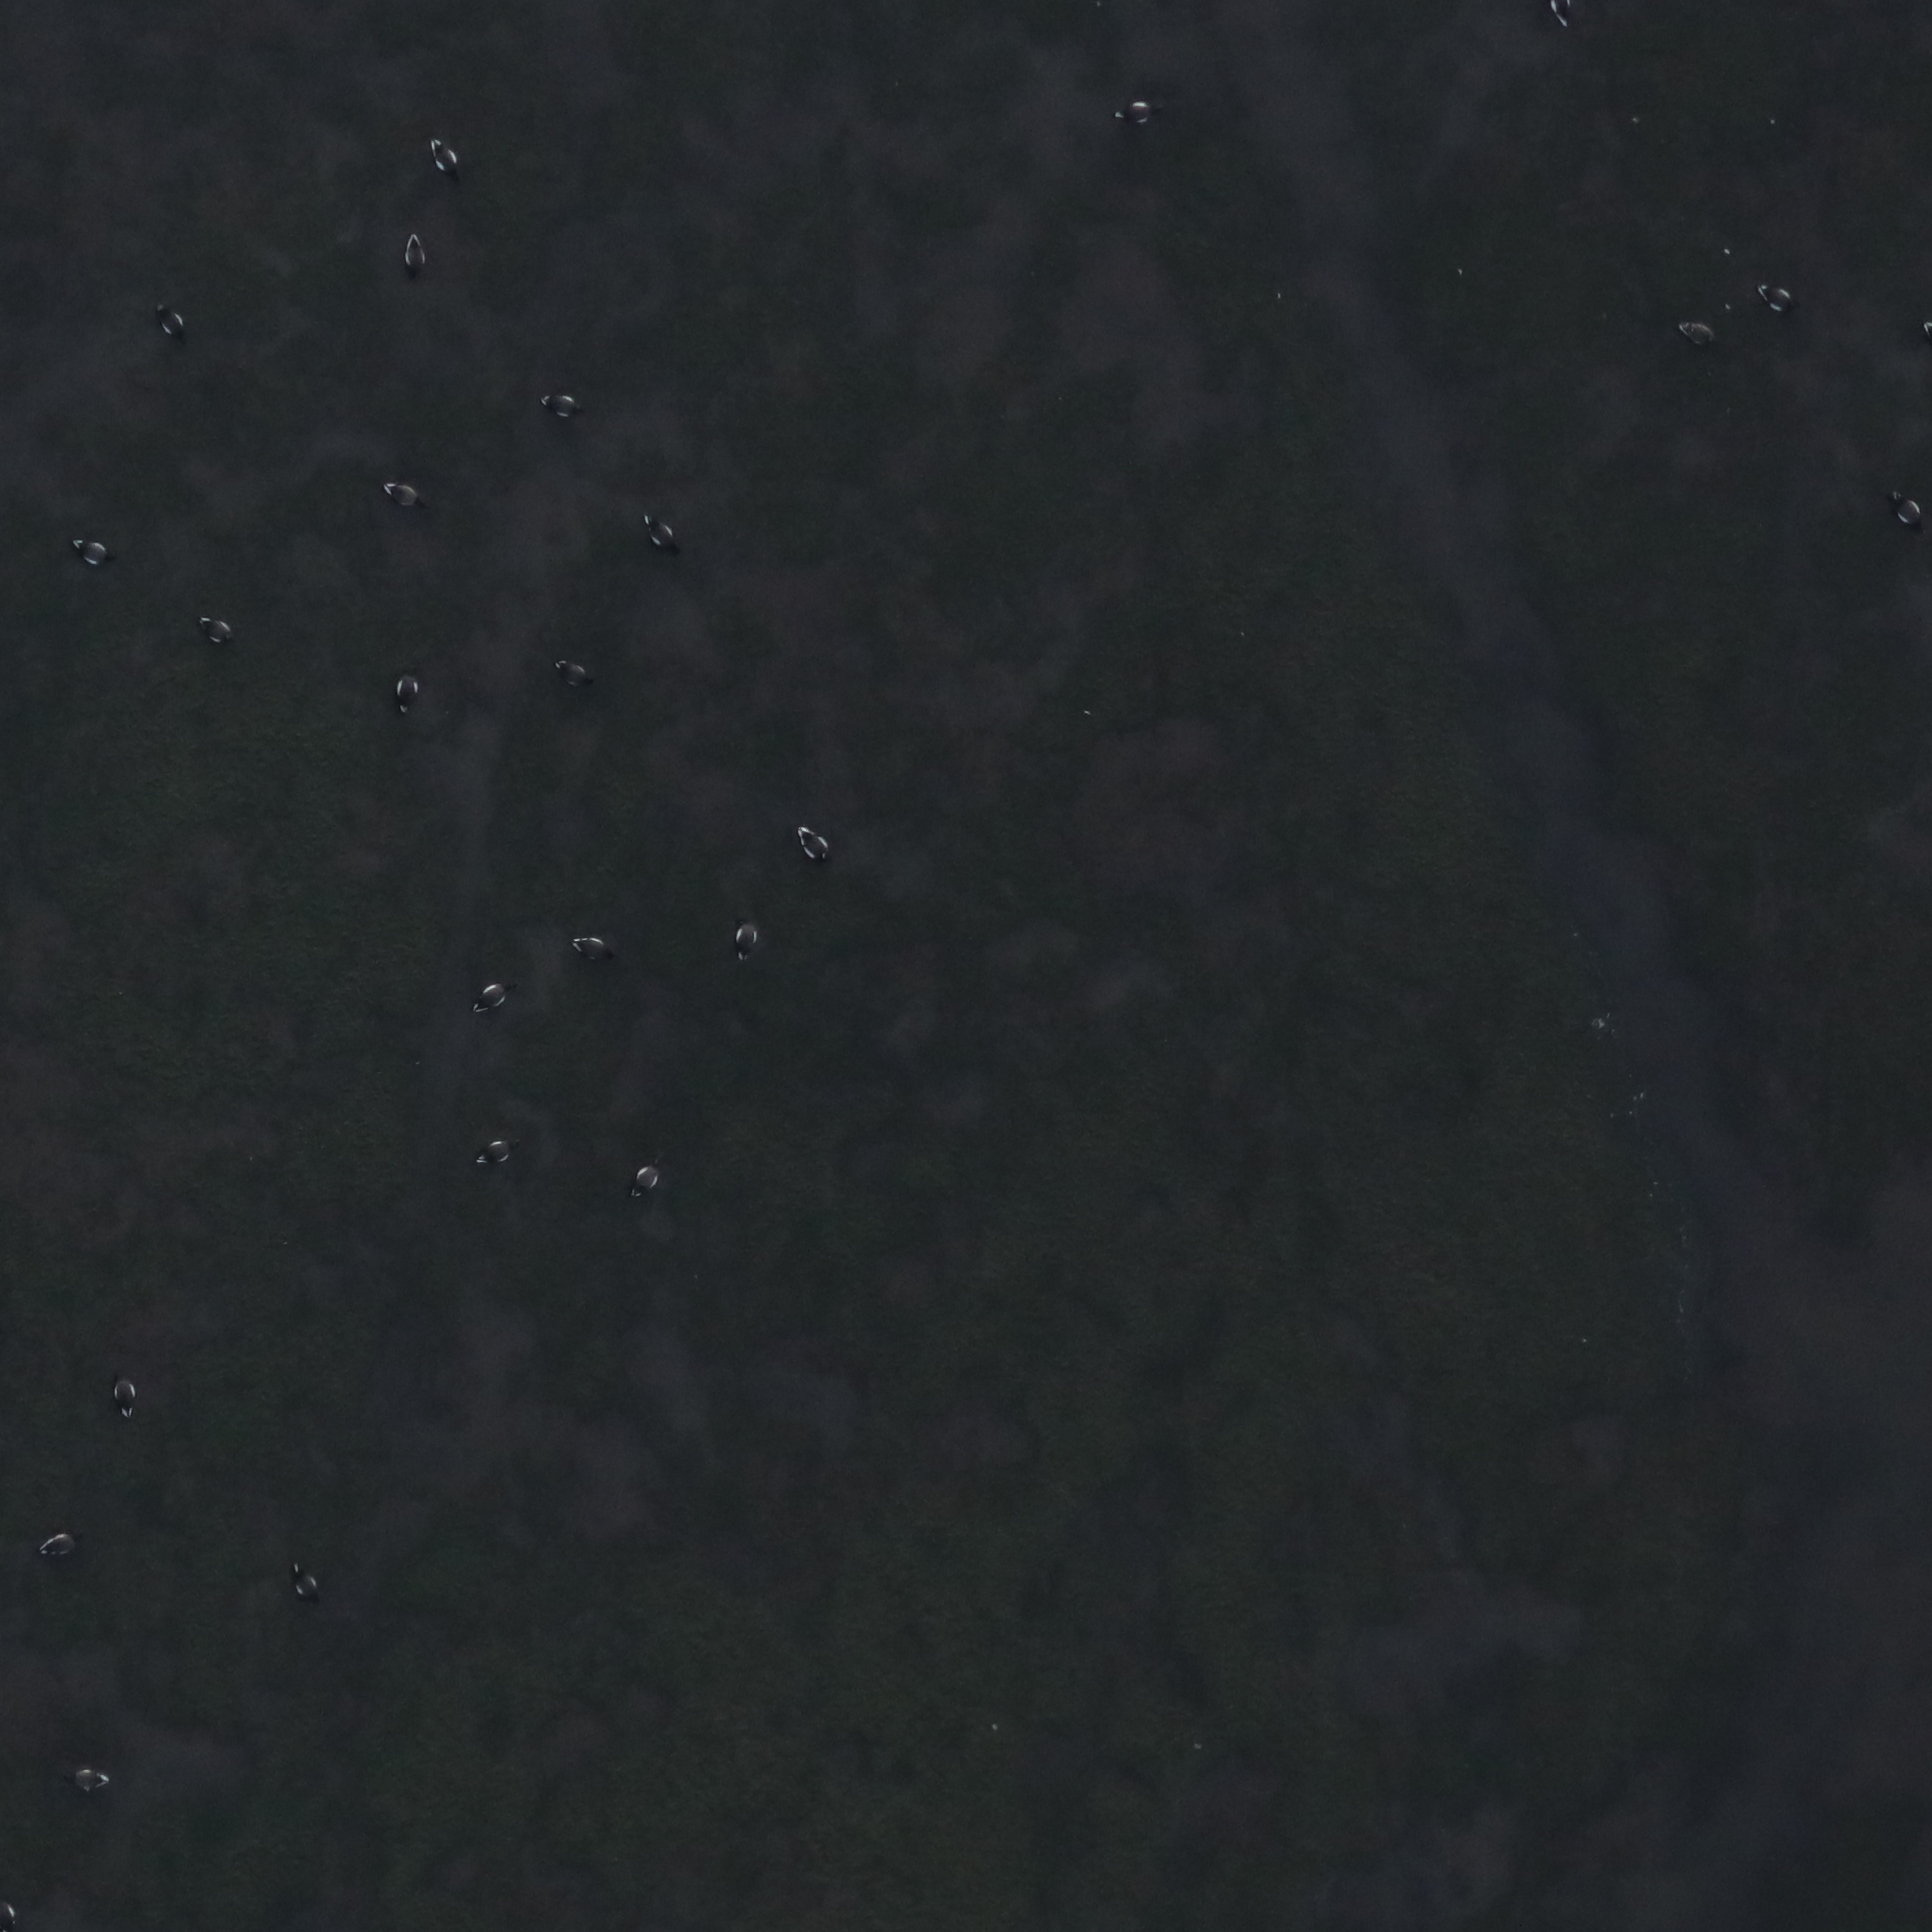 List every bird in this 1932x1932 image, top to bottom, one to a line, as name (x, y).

brant (1560, 6)
brant (1138, 113)
brant (443, 157)
brant (412, 251)
brant (1775, 297)
brant (170, 322)
brant (1698, 330)
brant (563, 405)
brant (404, 495)
brant (1906, 510)
brant (659, 533)
brant (93, 552)
brant (218, 631)
brant (573, 671)
brant (404, 691)
brant (813, 845)
brant (744, 938)
brant (594, 948)
brant (490, 997)
brant (495, 1151)
brant (645, 1179)
brant (123, 1393)
brant (57, 1544)
brant (305, 1582)
brant (87, 1780)
brant (3, 1915)